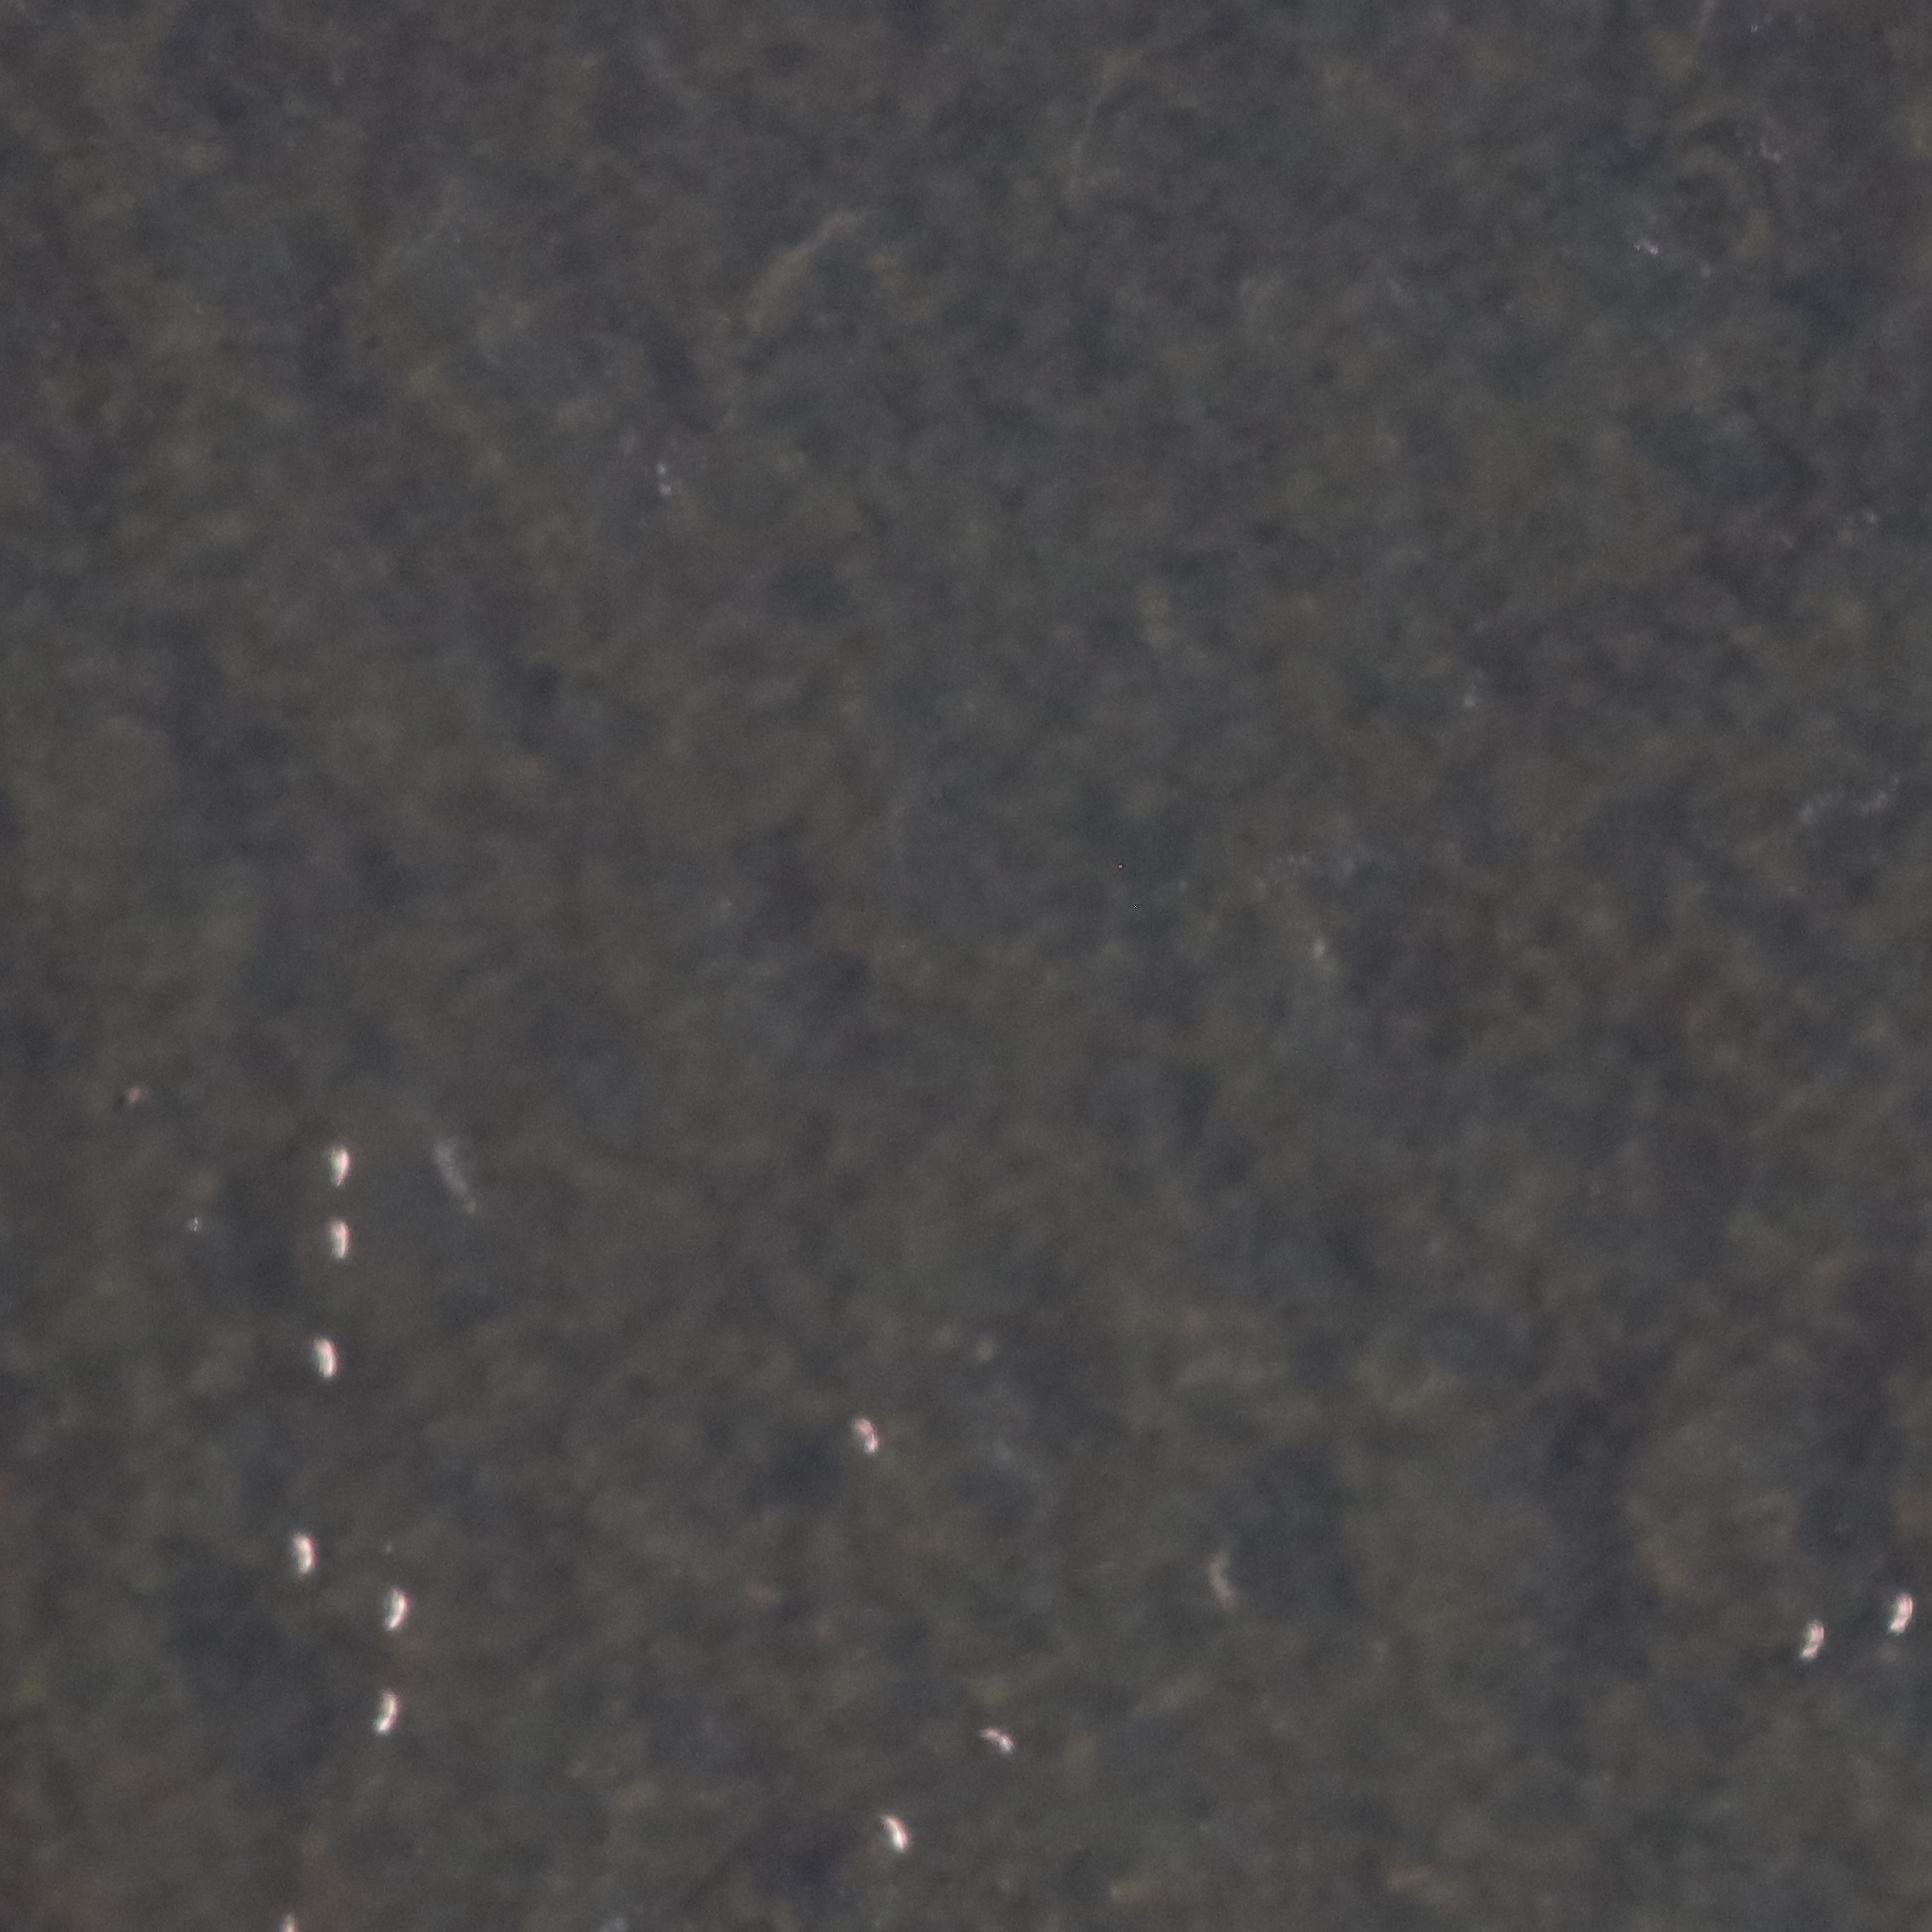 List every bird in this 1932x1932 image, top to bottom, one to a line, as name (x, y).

other bird (126, 1096)
other bird (339, 1163)
other bird (335, 1236)
other bird (322, 1361)
other bird (861, 1435)
other bird (297, 1556)
other bird (395, 1604)
other bird (1895, 1608)
other bird (1817, 1639)
other bird (385, 1709)
other bird (995, 1741)
other bird (891, 1835)
brant (282, 1929)